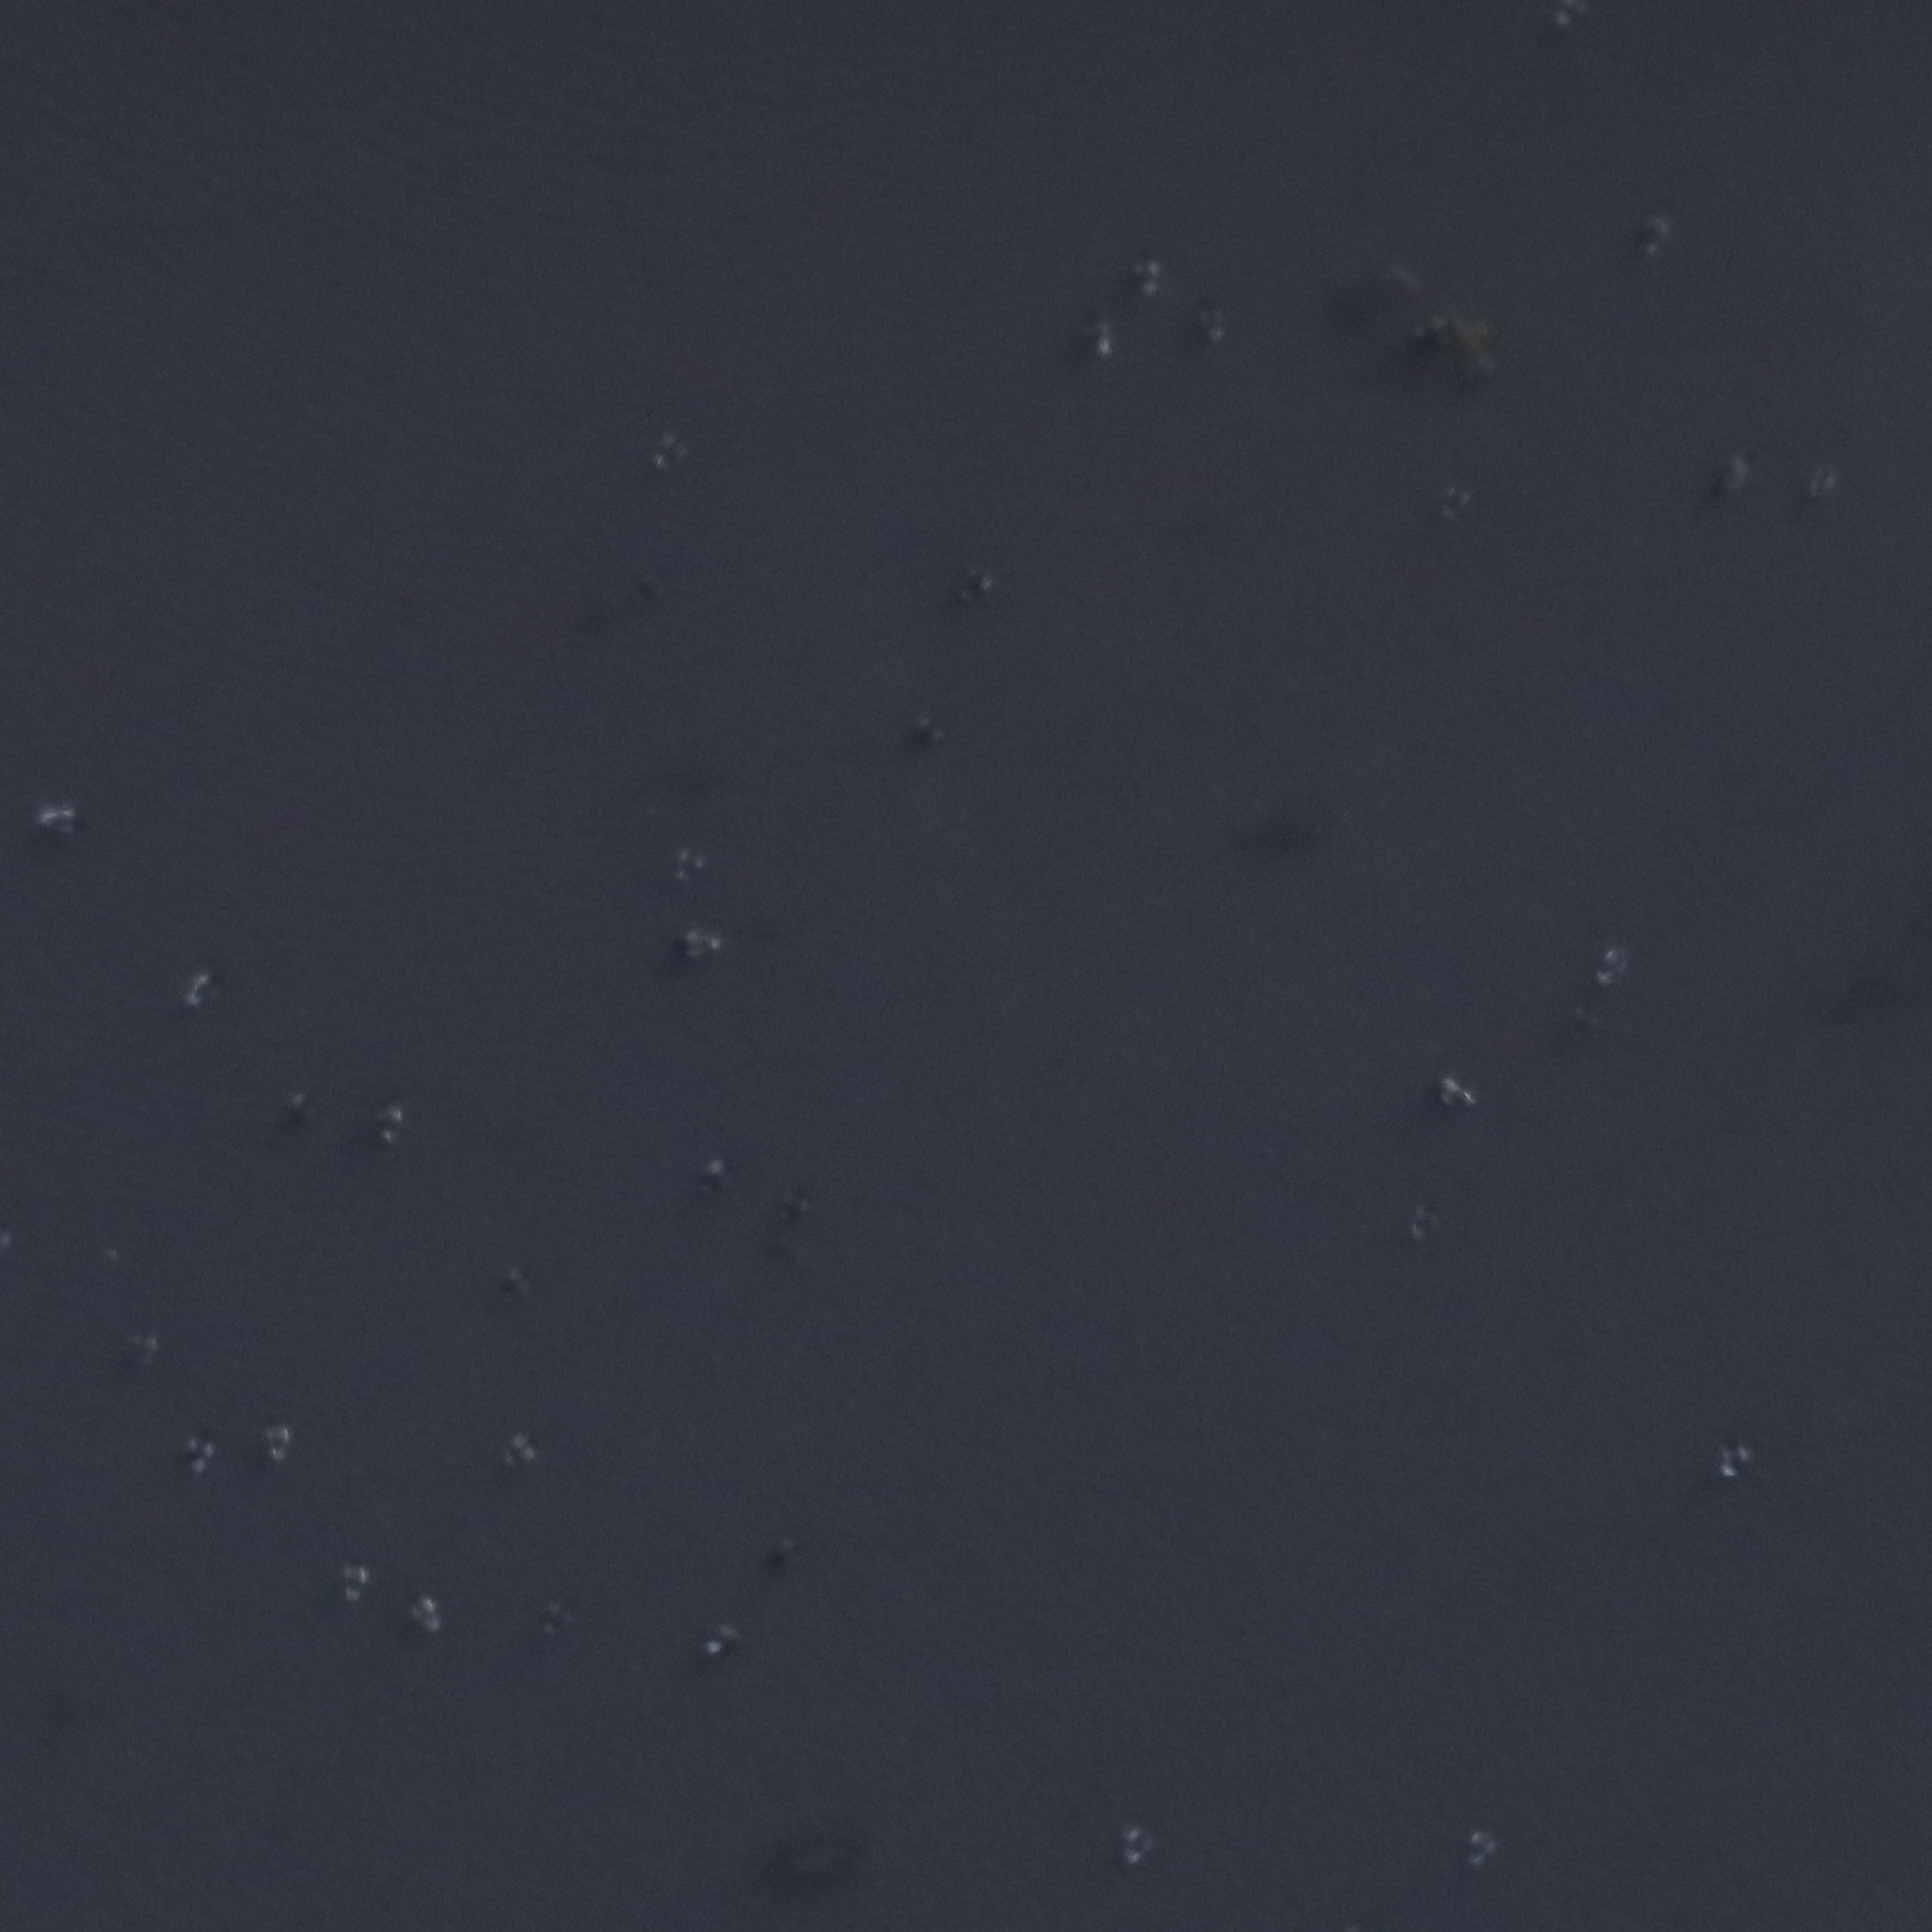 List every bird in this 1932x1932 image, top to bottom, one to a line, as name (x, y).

brant (1570, 10)
brant (1655, 238)
brant (1144, 270)
brant (1208, 321)
brant (1098, 333)
brant (1430, 333)
brant (672, 452)
brant (1733, 477)
brant (1826, 483)
brant (1460, 499)
brant (973, 579)
brant (929, 732)
brant (58, 820)
brant (688, 863)
brant (699, 944)
brant (1610, 966)
brant (206, 990)
brant (1580, 1025)
brant (1453, 1098)
brant (308, 1106)
brant (391, 1119)
brant (714, 1176)
brant (797, 1209)
brant (1428, 1219)
brant (512, 1283)
brant (141, 1346)
brant (280, 1439)
brant (520, 1452)
brant (199, 1454)
brant (1734, 1459)
brant (786, 1554)
brant (358, 1579)
brant (427, 1611)
brant (555, 1619)
brant (724, 1640)
brant (1142, 1841)
brant (1481, 1844)